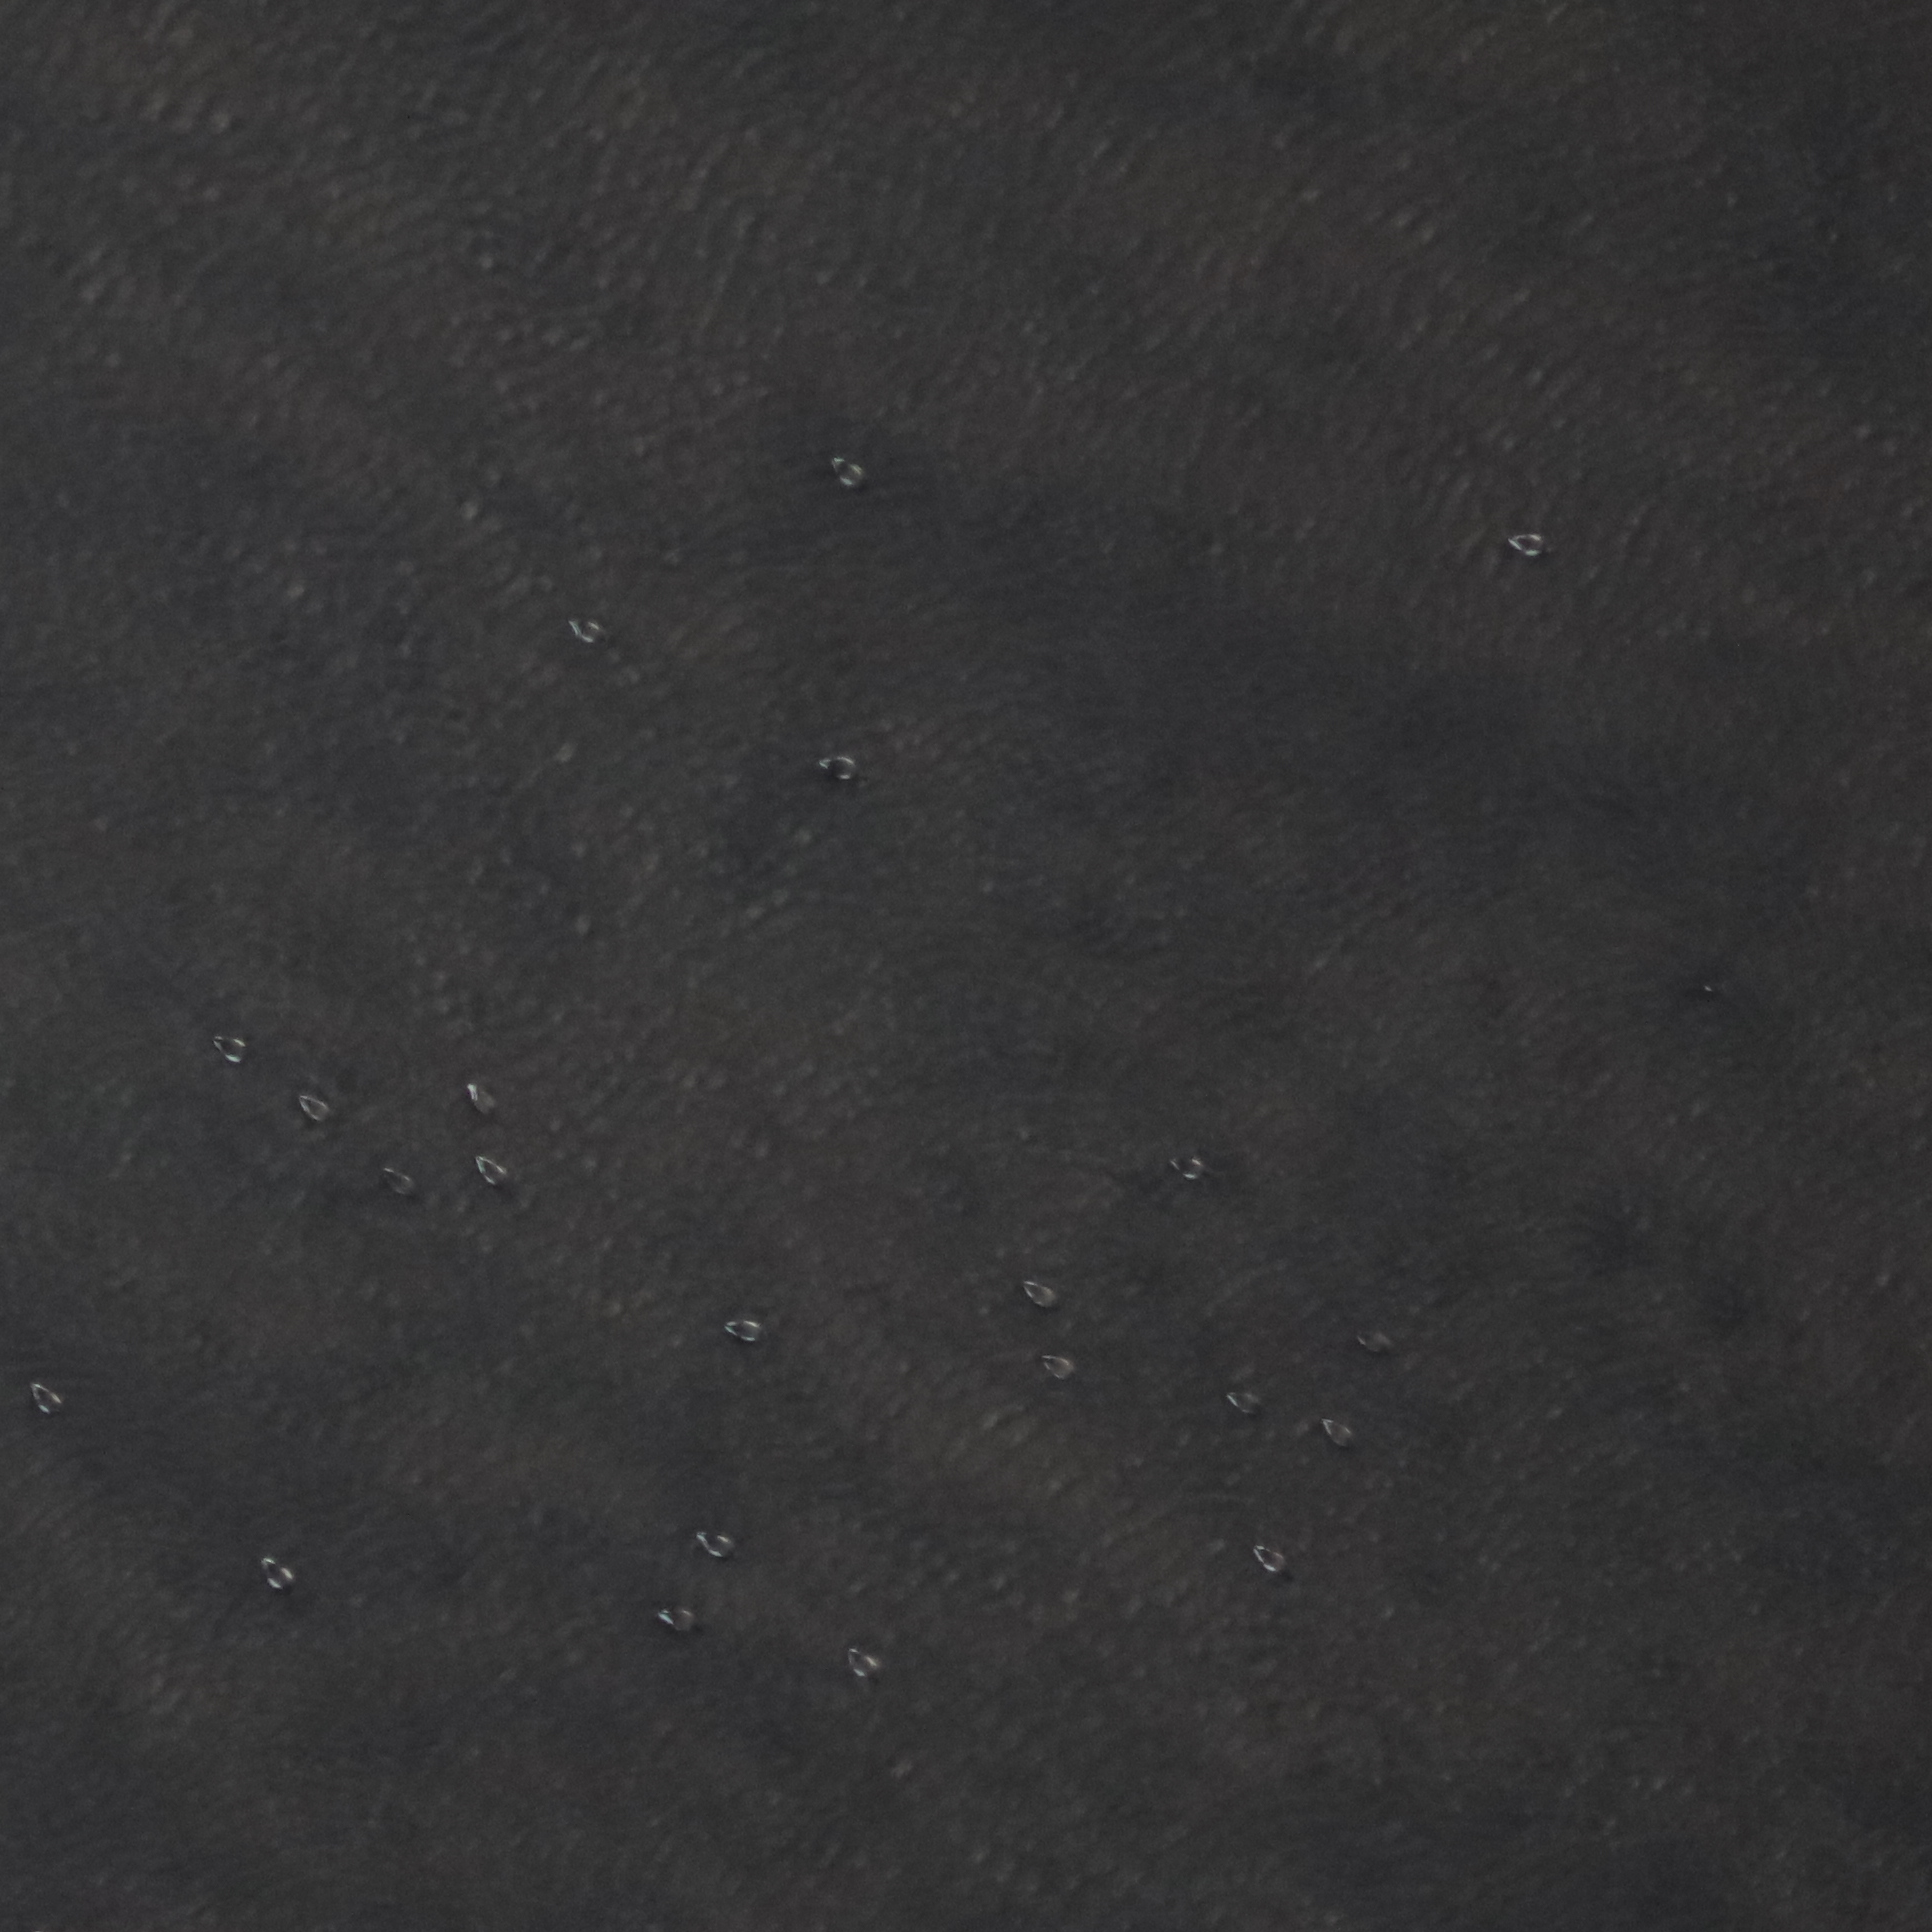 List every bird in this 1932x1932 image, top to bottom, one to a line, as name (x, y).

brant (848, 475)
brant (1530, 544)
brant (589, 633)
brant (842, 769)
brant (230, 1050)
brant (481, 1100)
brant (316, 1108)
brant (1193, 1162)
brant (493, 1172)
brant (400, 1186)
brant (1041, 1294)
brant (747, 1329)
brant (1373, 1342)
brant (1059, 1367)
brant (48, 1399)
brant (1244, 1400)
brant (1337, 1434)
brant (717, 1543)
brant (1272, 1559)
brant (278, 1575)
brant (679, 1618)
brant (863, 1665)